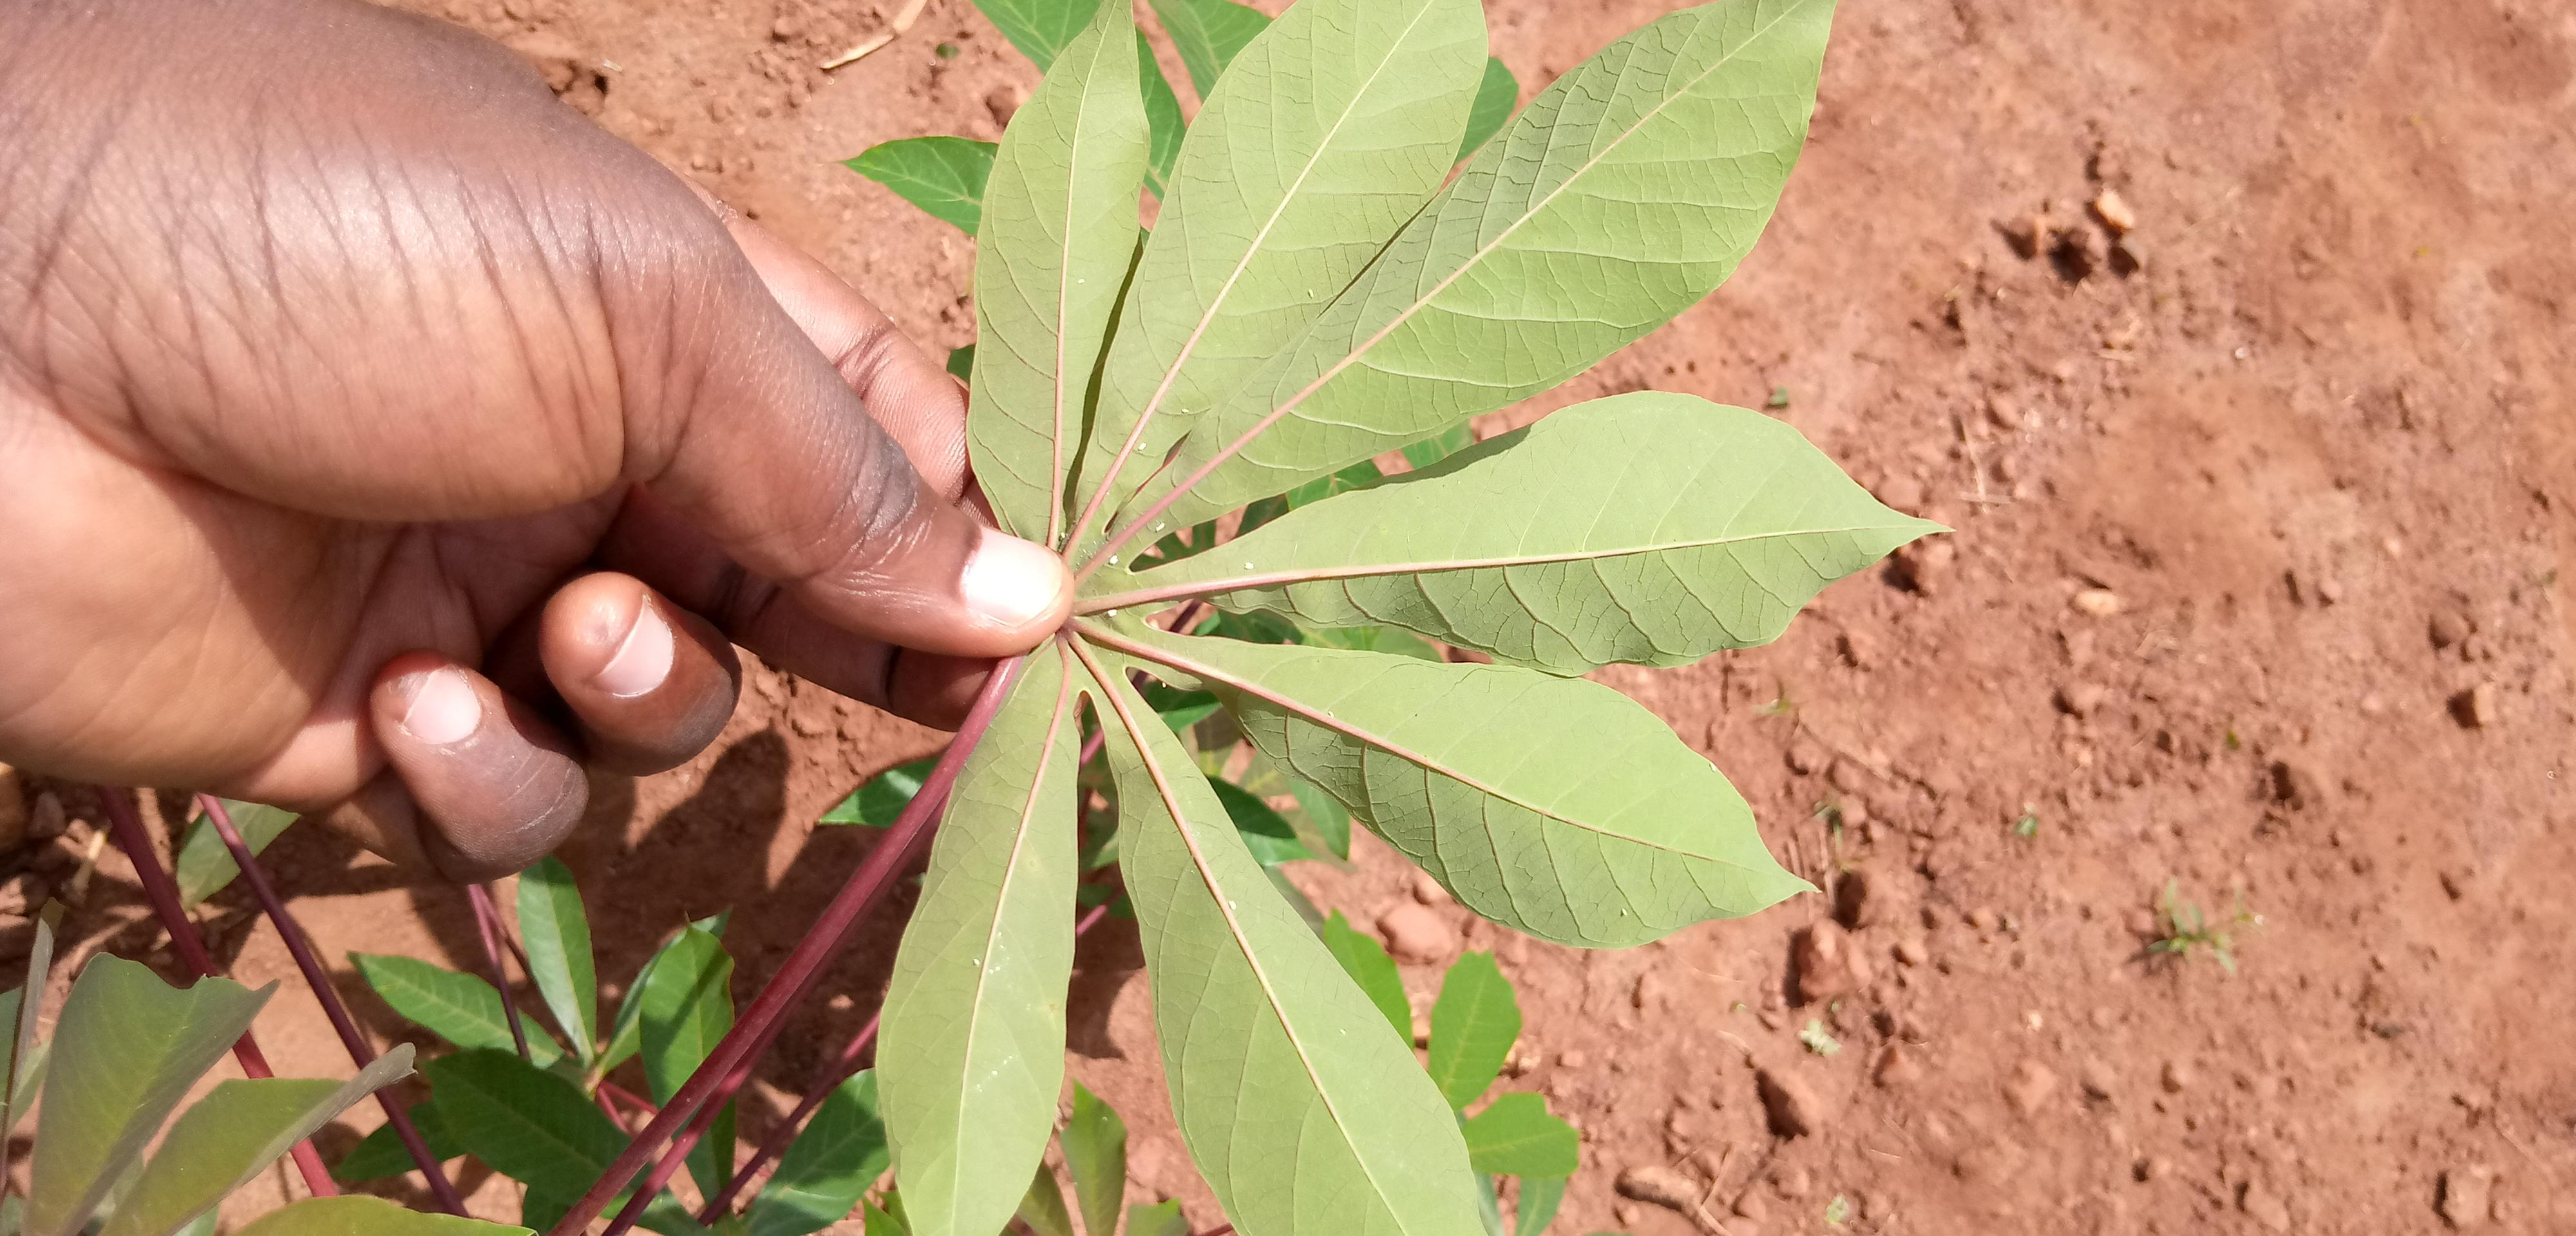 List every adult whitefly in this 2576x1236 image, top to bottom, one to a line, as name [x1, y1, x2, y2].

whitefly [1074, 273, 1088, 294]
whitefly [1306, 286, 1322, 304]
whitefly [1173, 404, 1195, 418]
whitefly [1133, 433, 1151, 456]
whitefly [1149, 516, 1170, 540]
whitefly [1056, 525, 1074, 547]
whitefly [1103, 550, 1126, 572]
whitefly [1237, 551, 1259, 574]
whitefly [1106, 553, 1121, 572]
whitefly [1237, 557, 1259, 577]
whitefly [1098, 603, 1121, 621]
whitefly [1104, 606, 1119, 621]
whitefly [1323, 701, 1341, 731]
whitefly [1705, 754, 1719, 774]
whitefly [1215, 893, 1245, 917]
whitefly [1223, 895, 1244, 915]
whitefly [1615, 903, 1644, 926]
whitefly [967, 951, 989, 980]
whitefly [1334, 1023, 1350, 1043]